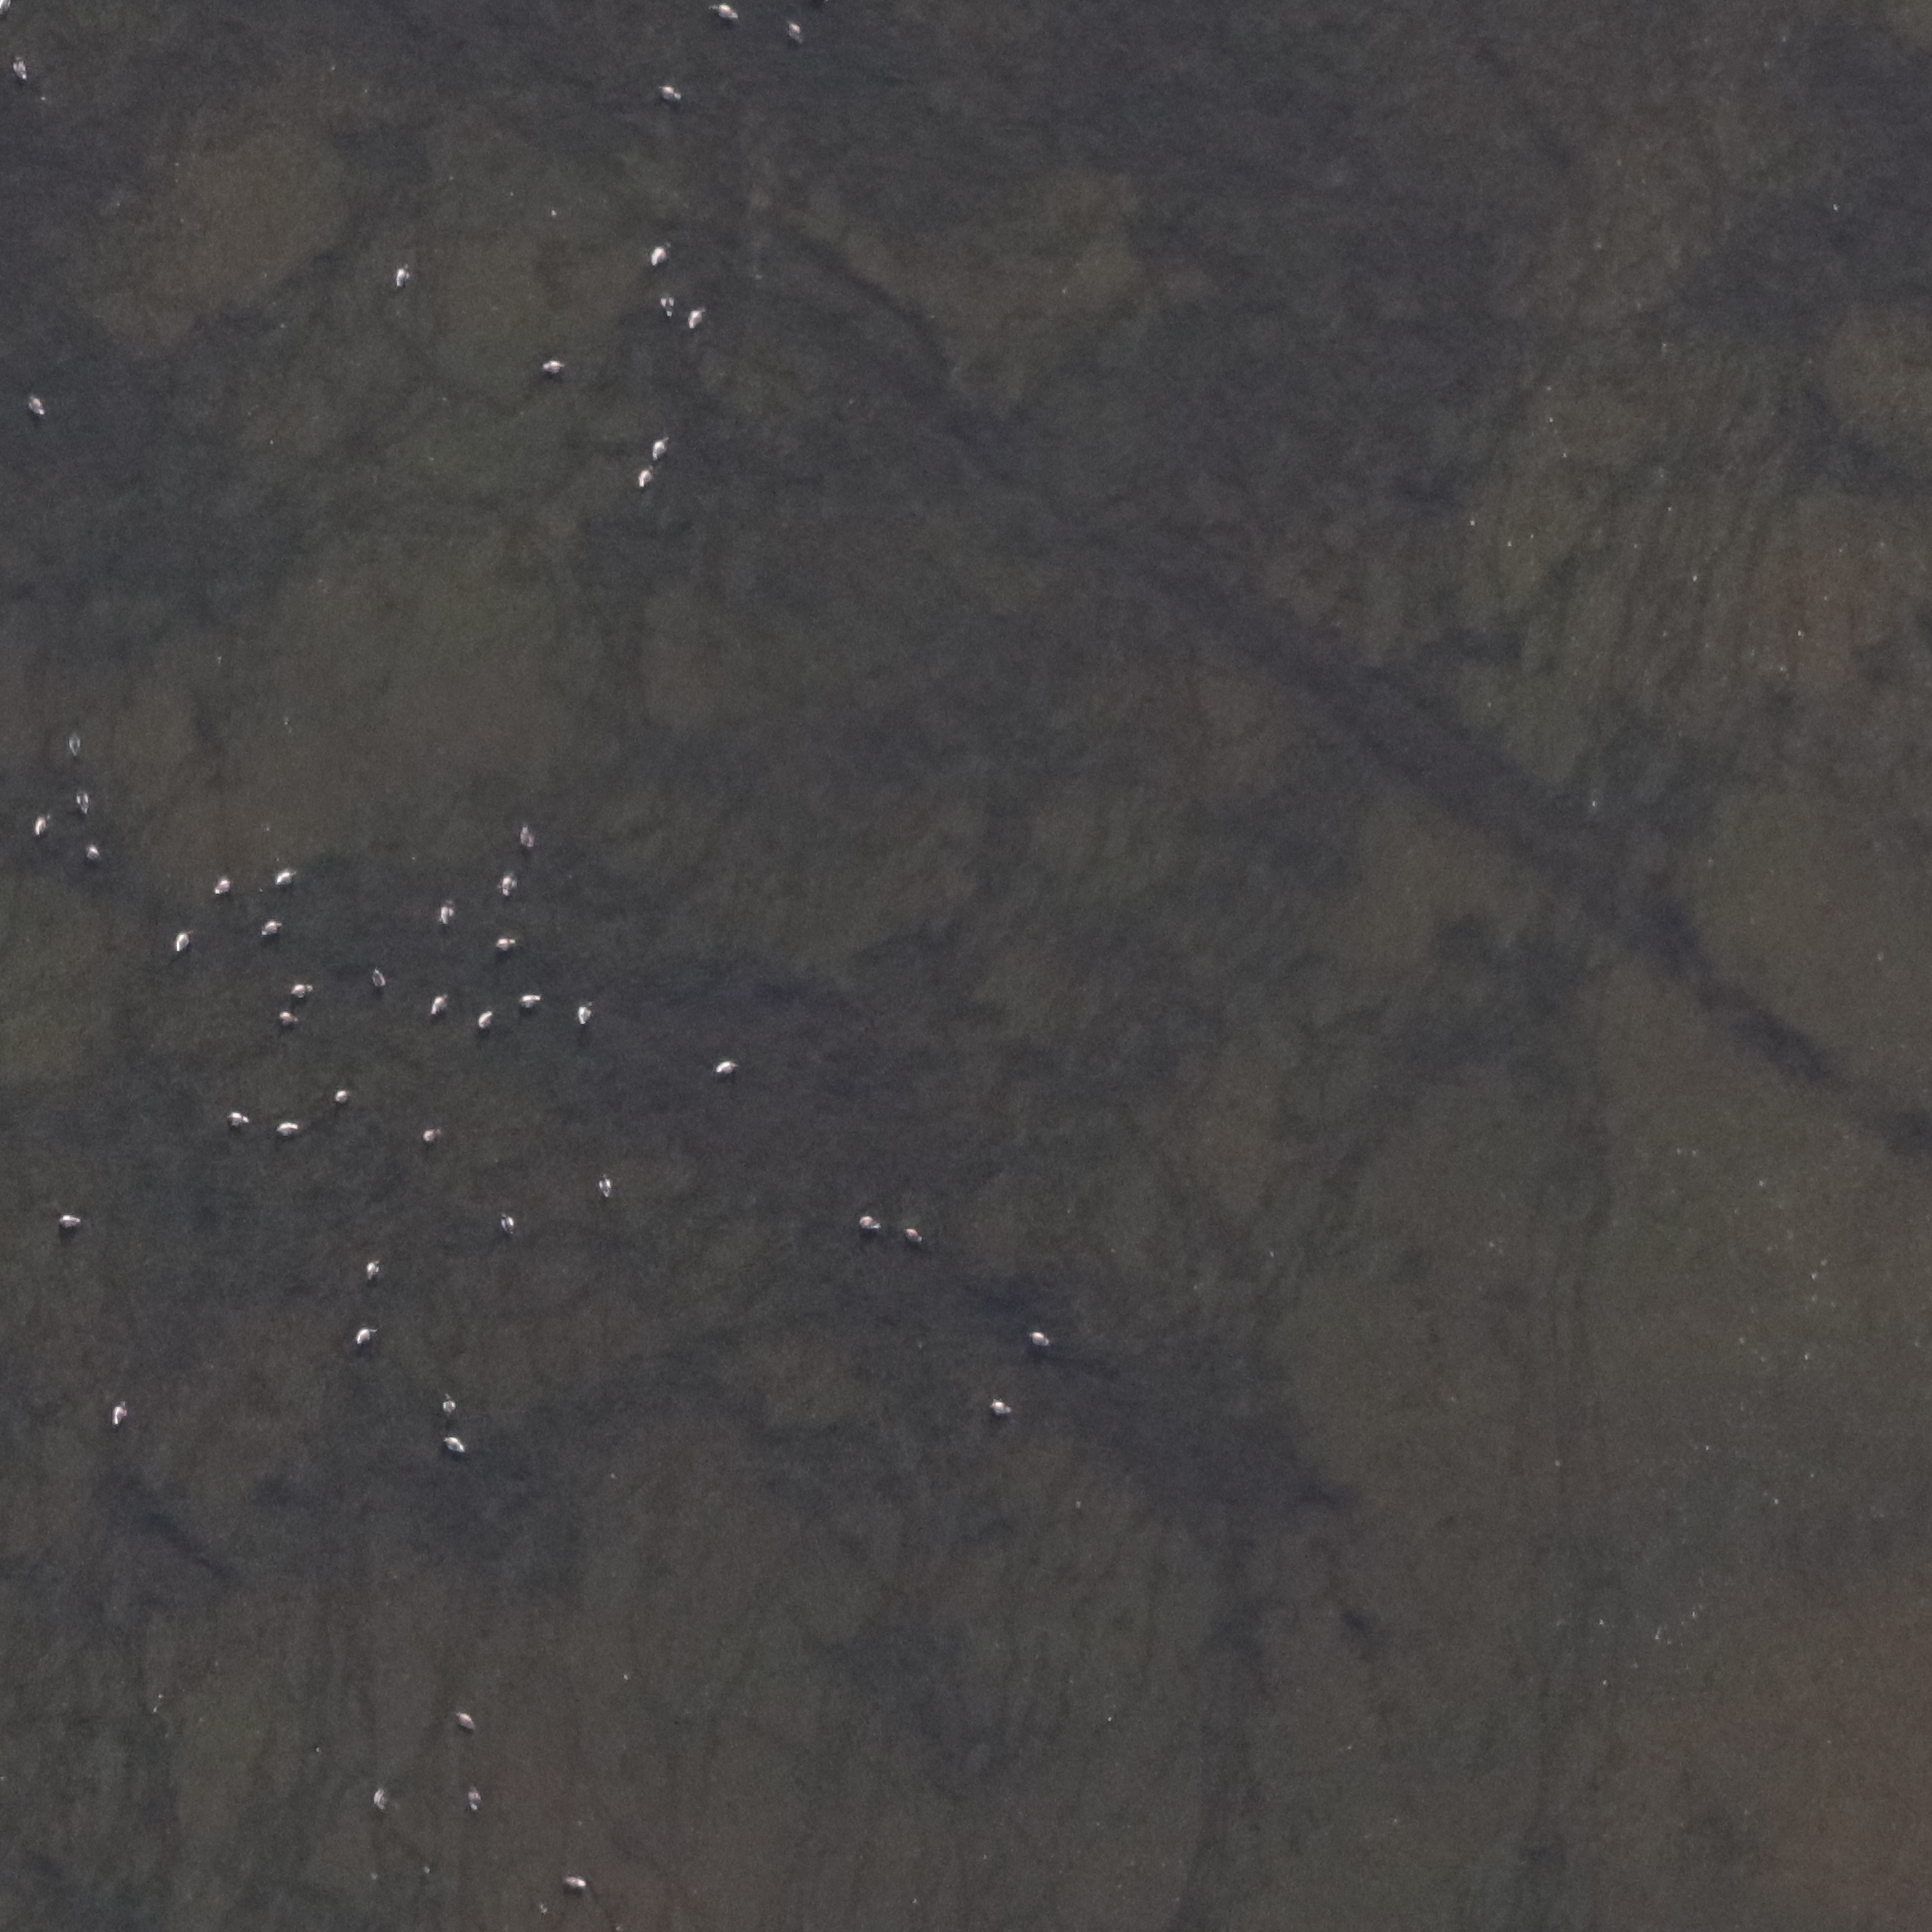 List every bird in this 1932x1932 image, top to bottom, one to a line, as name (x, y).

brant (6, 9)
brant (725, 20)
brant (792, 42)
brant (24, 72)
brant (671, 100)
brant (659, 249)
brant (403, 287)
brant (667, 302)
brant (709, 319)
brant (549, 376)
brant (42, 407)
brant (664, 450)
brant (641, 483)
brant (79, 741)
brant (90, 813)
brant (41, 827)
brant (523, 837)
brant (89, 859)
brant (282, 884)
brant (508, 888)
brant (218, 896)
brant (450, 918)
brant (275, 937)
brant (508, 945)
brant (184, 946)
brant (379, 976)
brant (307, 990)
brant (542, 999)
brant (442, 1001)
brant (582, 1019)
brant (300, 1021)
brant (481, 1029)
brant (726, 1064)
brant (343, 1088)
brant (242, 1118)
brant (287, 1131)
brant (432, 1131)
brant (612, 1181)
brant (870, 1219)
brant (71, 1221)
brant (514, 1225)
brant (915, 1236)
brant (373, 1273)
brant (1045, 1335)
brant (367, 1343)
brant (998, 1404)
brant (456, 1408)
brant (121, 1411)
brant (459, 1441)
brant (464, 1722)
brant (472, 1797)
brant (386, 1798)
brant (575, 1887)